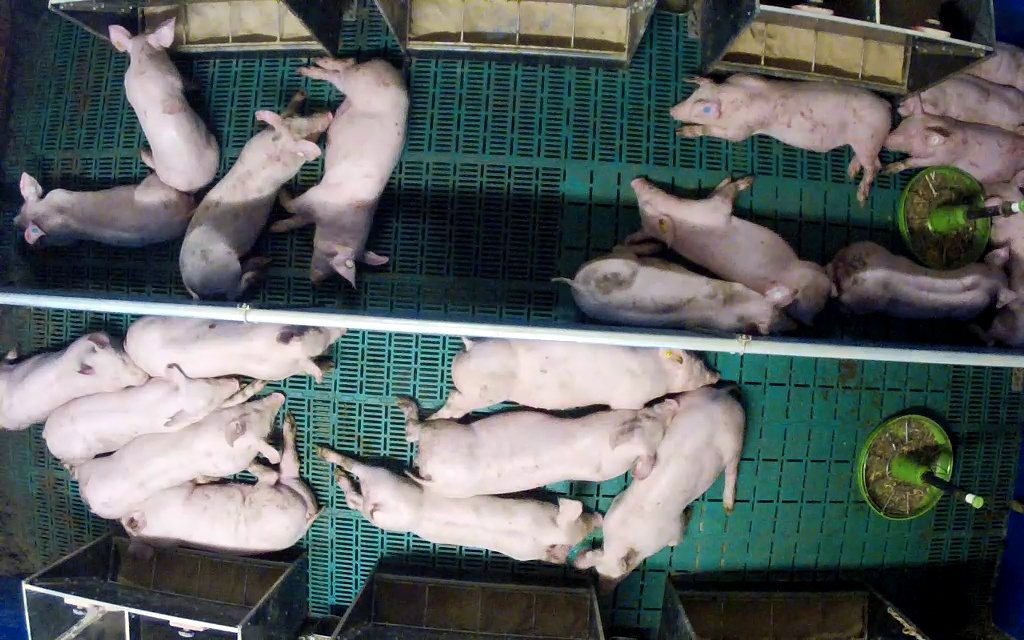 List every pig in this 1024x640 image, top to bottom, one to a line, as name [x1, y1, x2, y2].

pig [107, 16, 222, 194]
pig [950, 40, 1024, 96]
pig [268, 55, 411, 288]
pig [668, 70, 895, 207]
pig [898, 73, 1023, 133]
pig [180, 92, 335, 300]
pig [882, 94, 1024, 188]
pig [982, 167, 1023, 353]
pig [13, 171, 198, 250]
pig [630, 174, 839, 329]
pig [547, 243, 802, 336]
pig [828, 243, 1019, 324]
pig [124, 316, 347, 386]
pig [0, 328, 151, 433]
pig [423, 334, 719, 422]
pig [39, 363, 242, 470]
pig [71, 380, 288, 522]
pig [571, 380, 747, 595]
pig [399, 396, 680, 499]
pig [120, 413, 328, 562]
pig [316, 445, 605, 568]